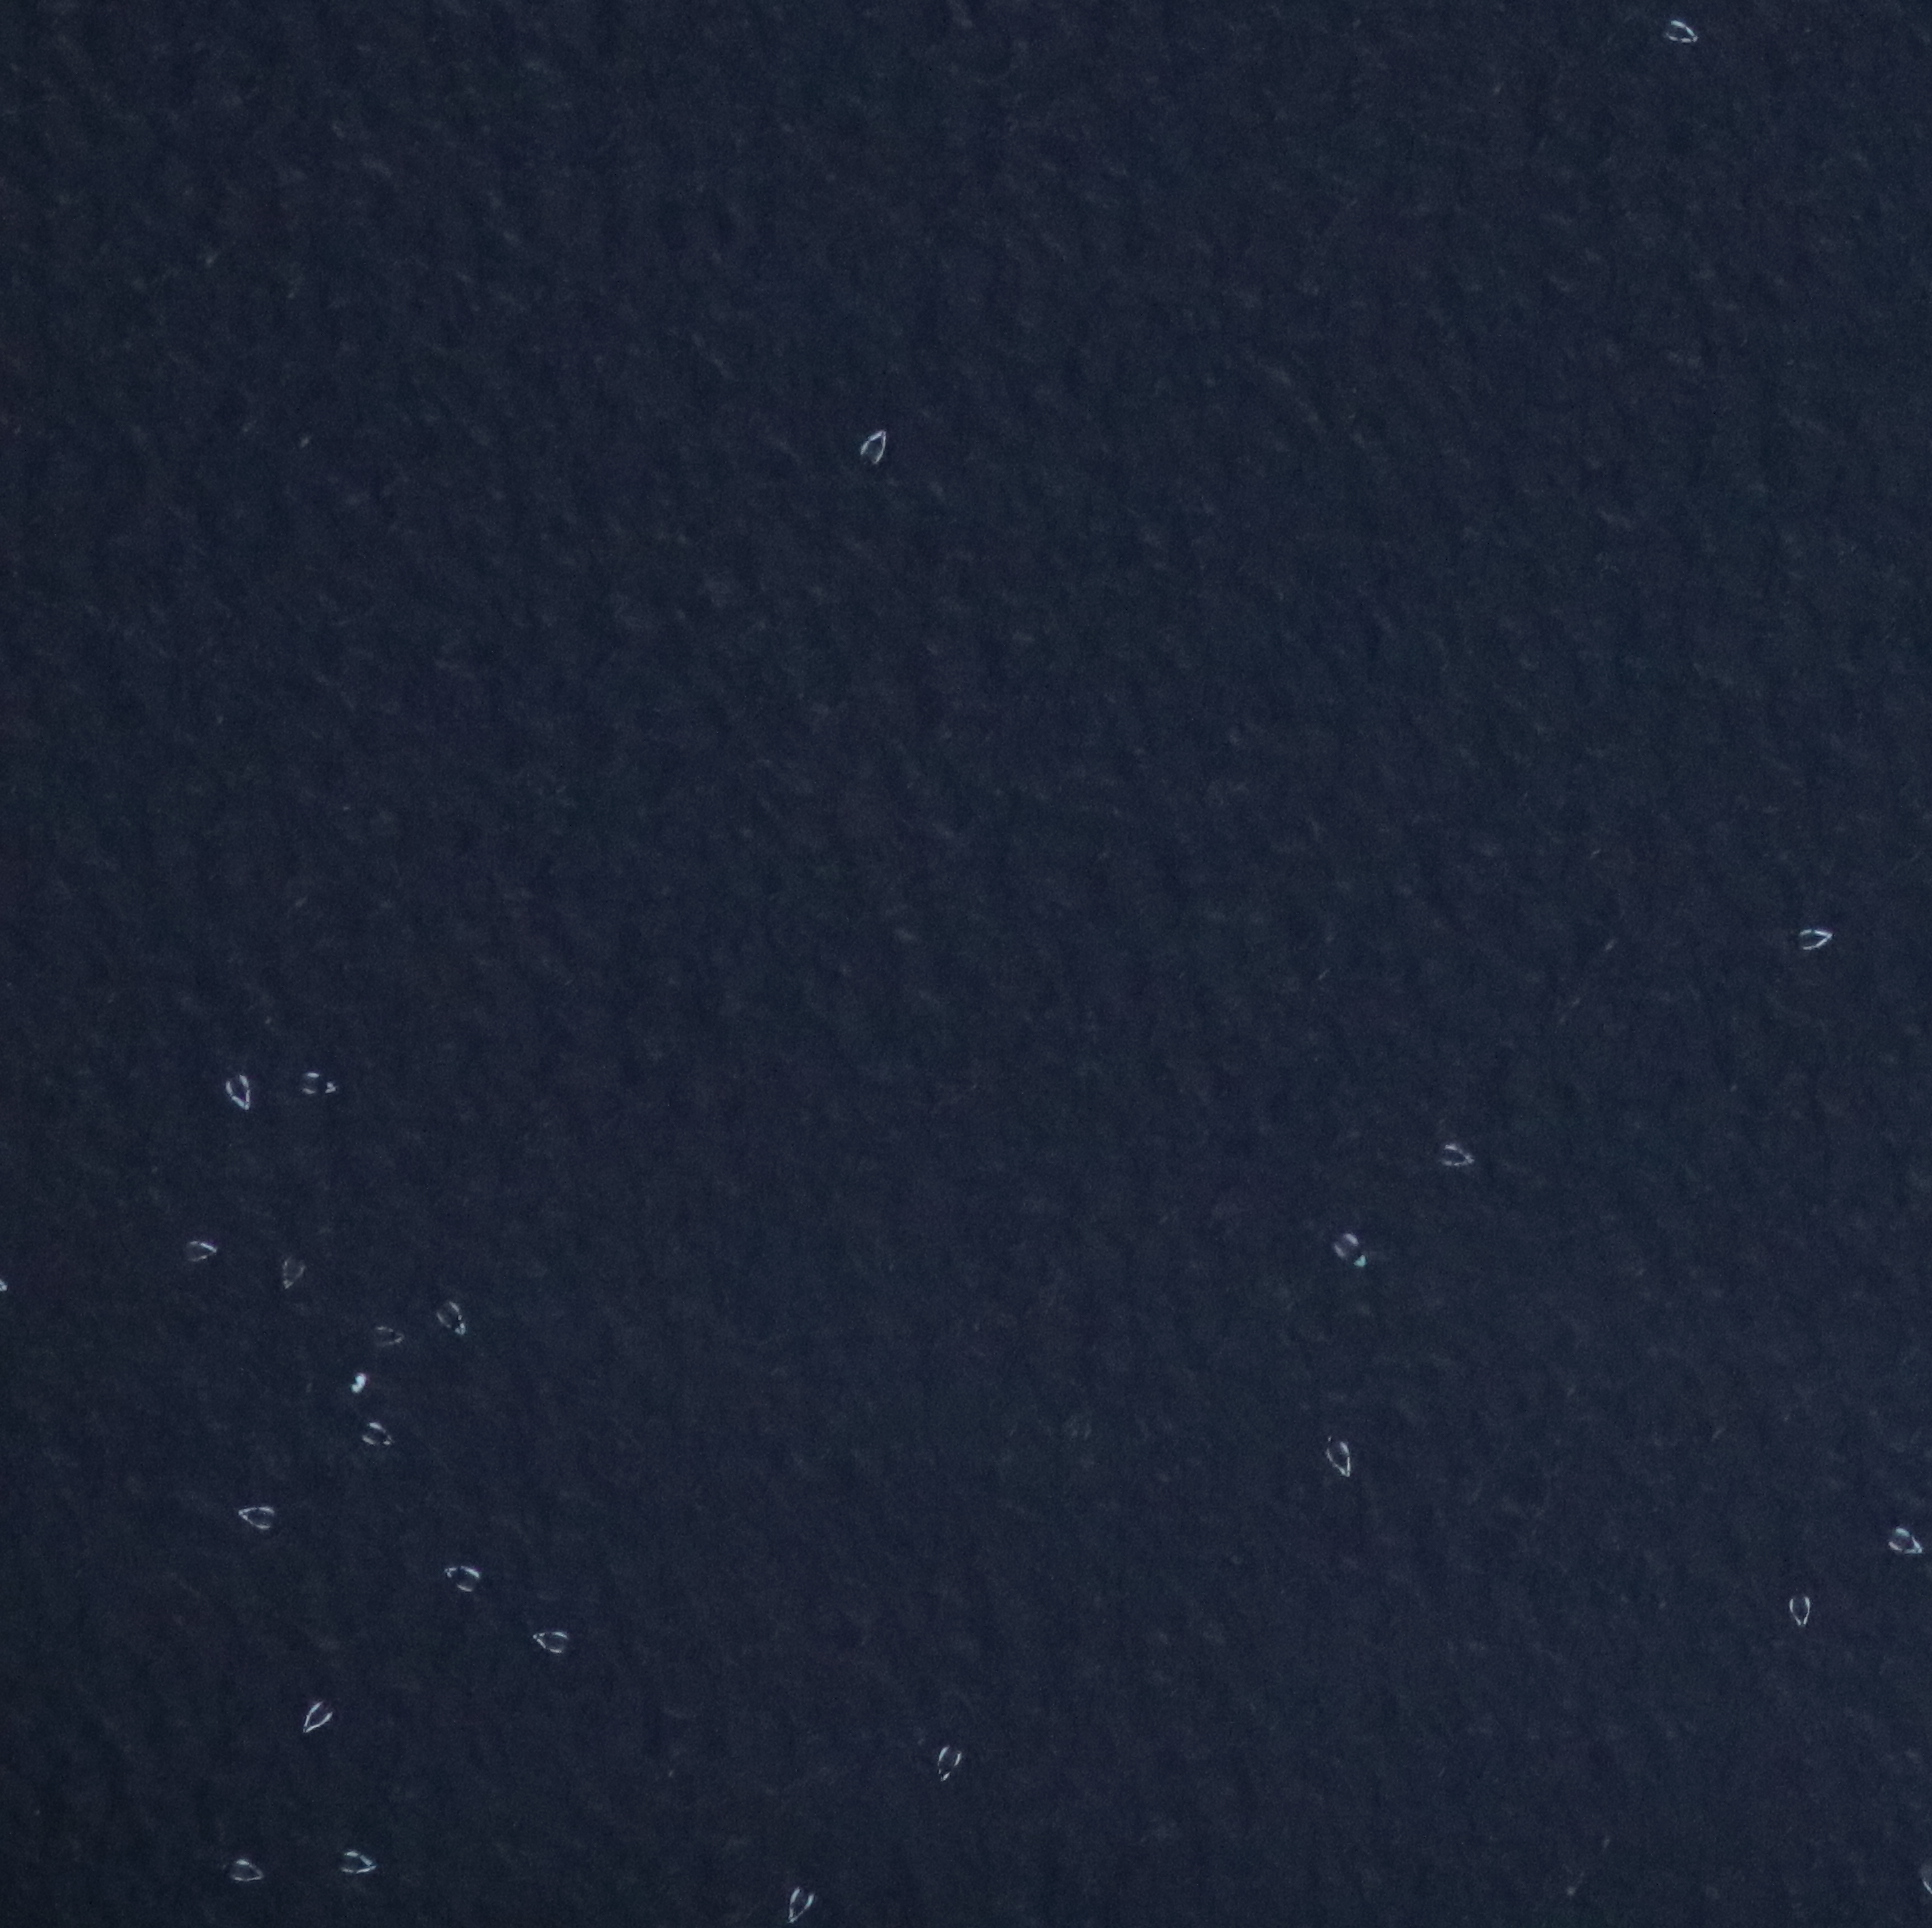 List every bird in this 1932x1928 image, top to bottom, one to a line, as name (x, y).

brant (1676, 32)
brant (874, 450)
brant (1810, 940)
brant (313, 1084)
brant (238, 1087)
brant (1453, 1153)
brant (1349, 1247)
brant (196, 1250)
brant (293, 1272)
brant (449, 1314)
brant (390, 1335)
brant (357, 1380)
brant (374, 1437)
brant (1338, 1454)
brant (259, 1517)
brant (1903, 1540)
brant (467, 1581)
brant (1798, 1607)
brant (555, 1641)
brant (321, 1714)
brant (949, 1760)
brant (355, 1863)
brant (242, 1871)
brant (1930, 1875)
brant (801, 1903)